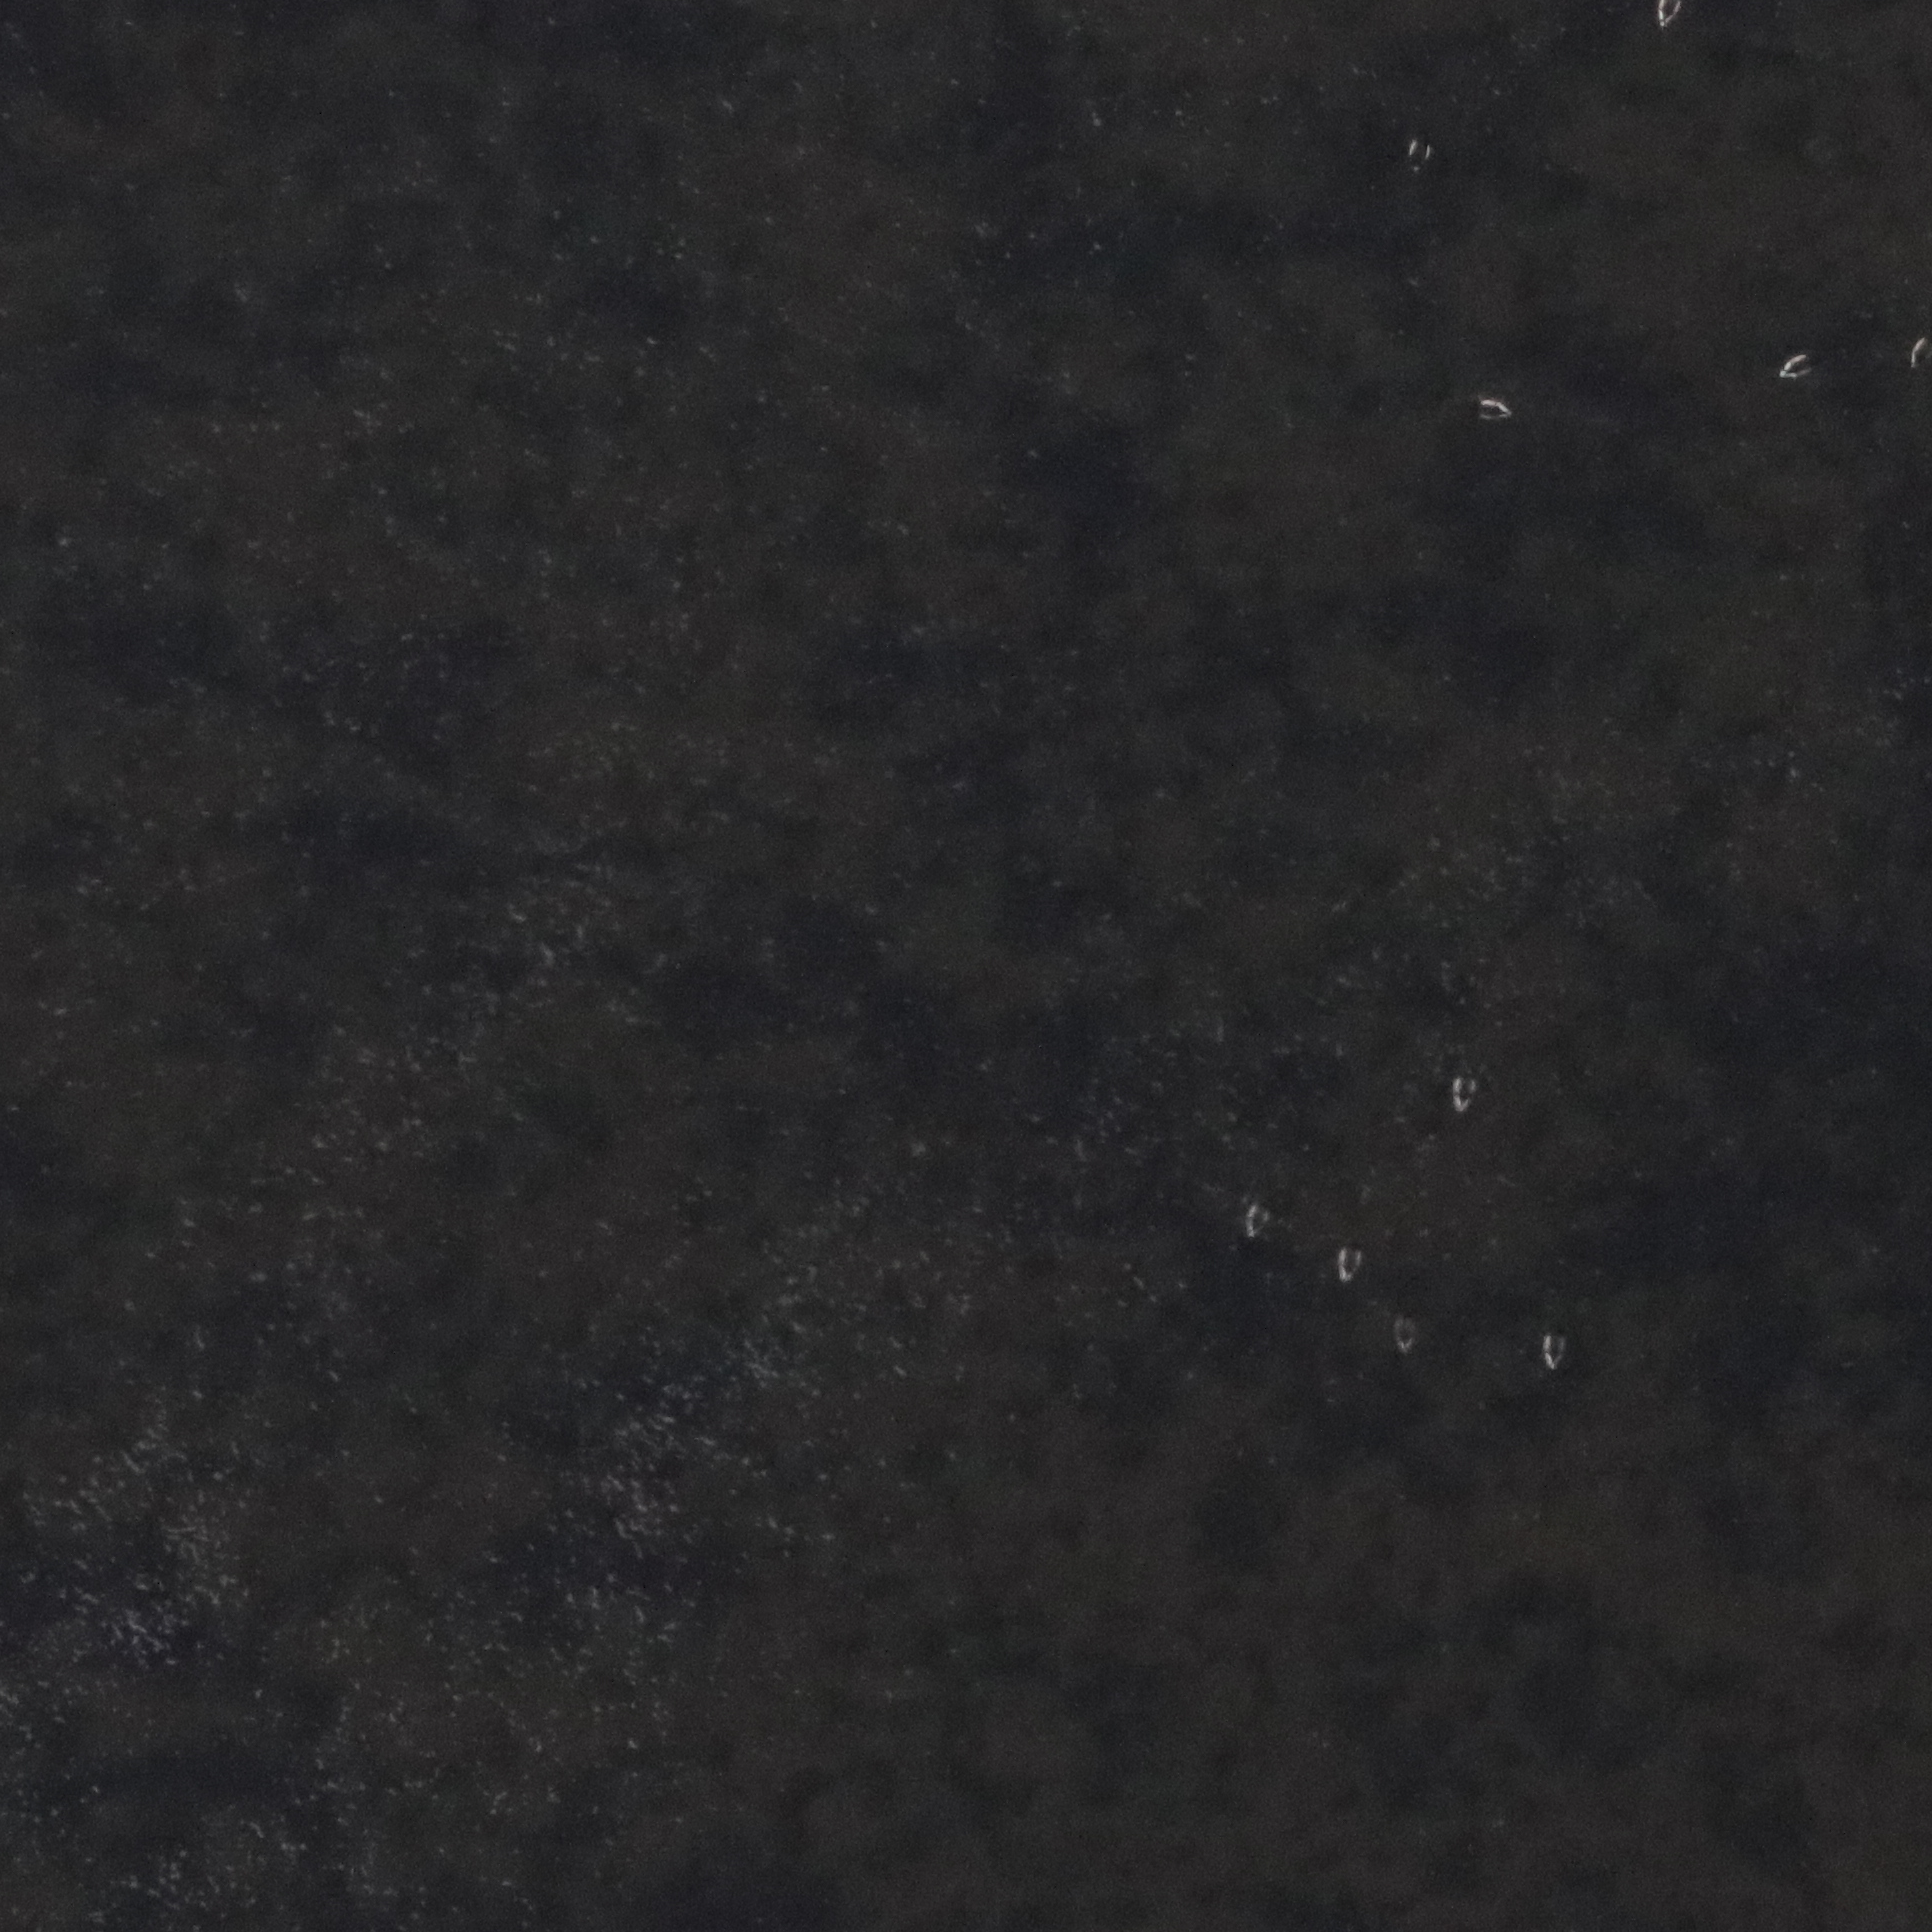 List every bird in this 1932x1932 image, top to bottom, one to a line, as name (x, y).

brant (1669, 6)
brant (1419, 155)
brant (1924, 352)
brant (1798, 365)
brant (1490, 409)
brant (1463, 1089)
brant (1259, 1219)
brant (1349, 1261)
brant (1406, 1335)
brant (1554, 1346)